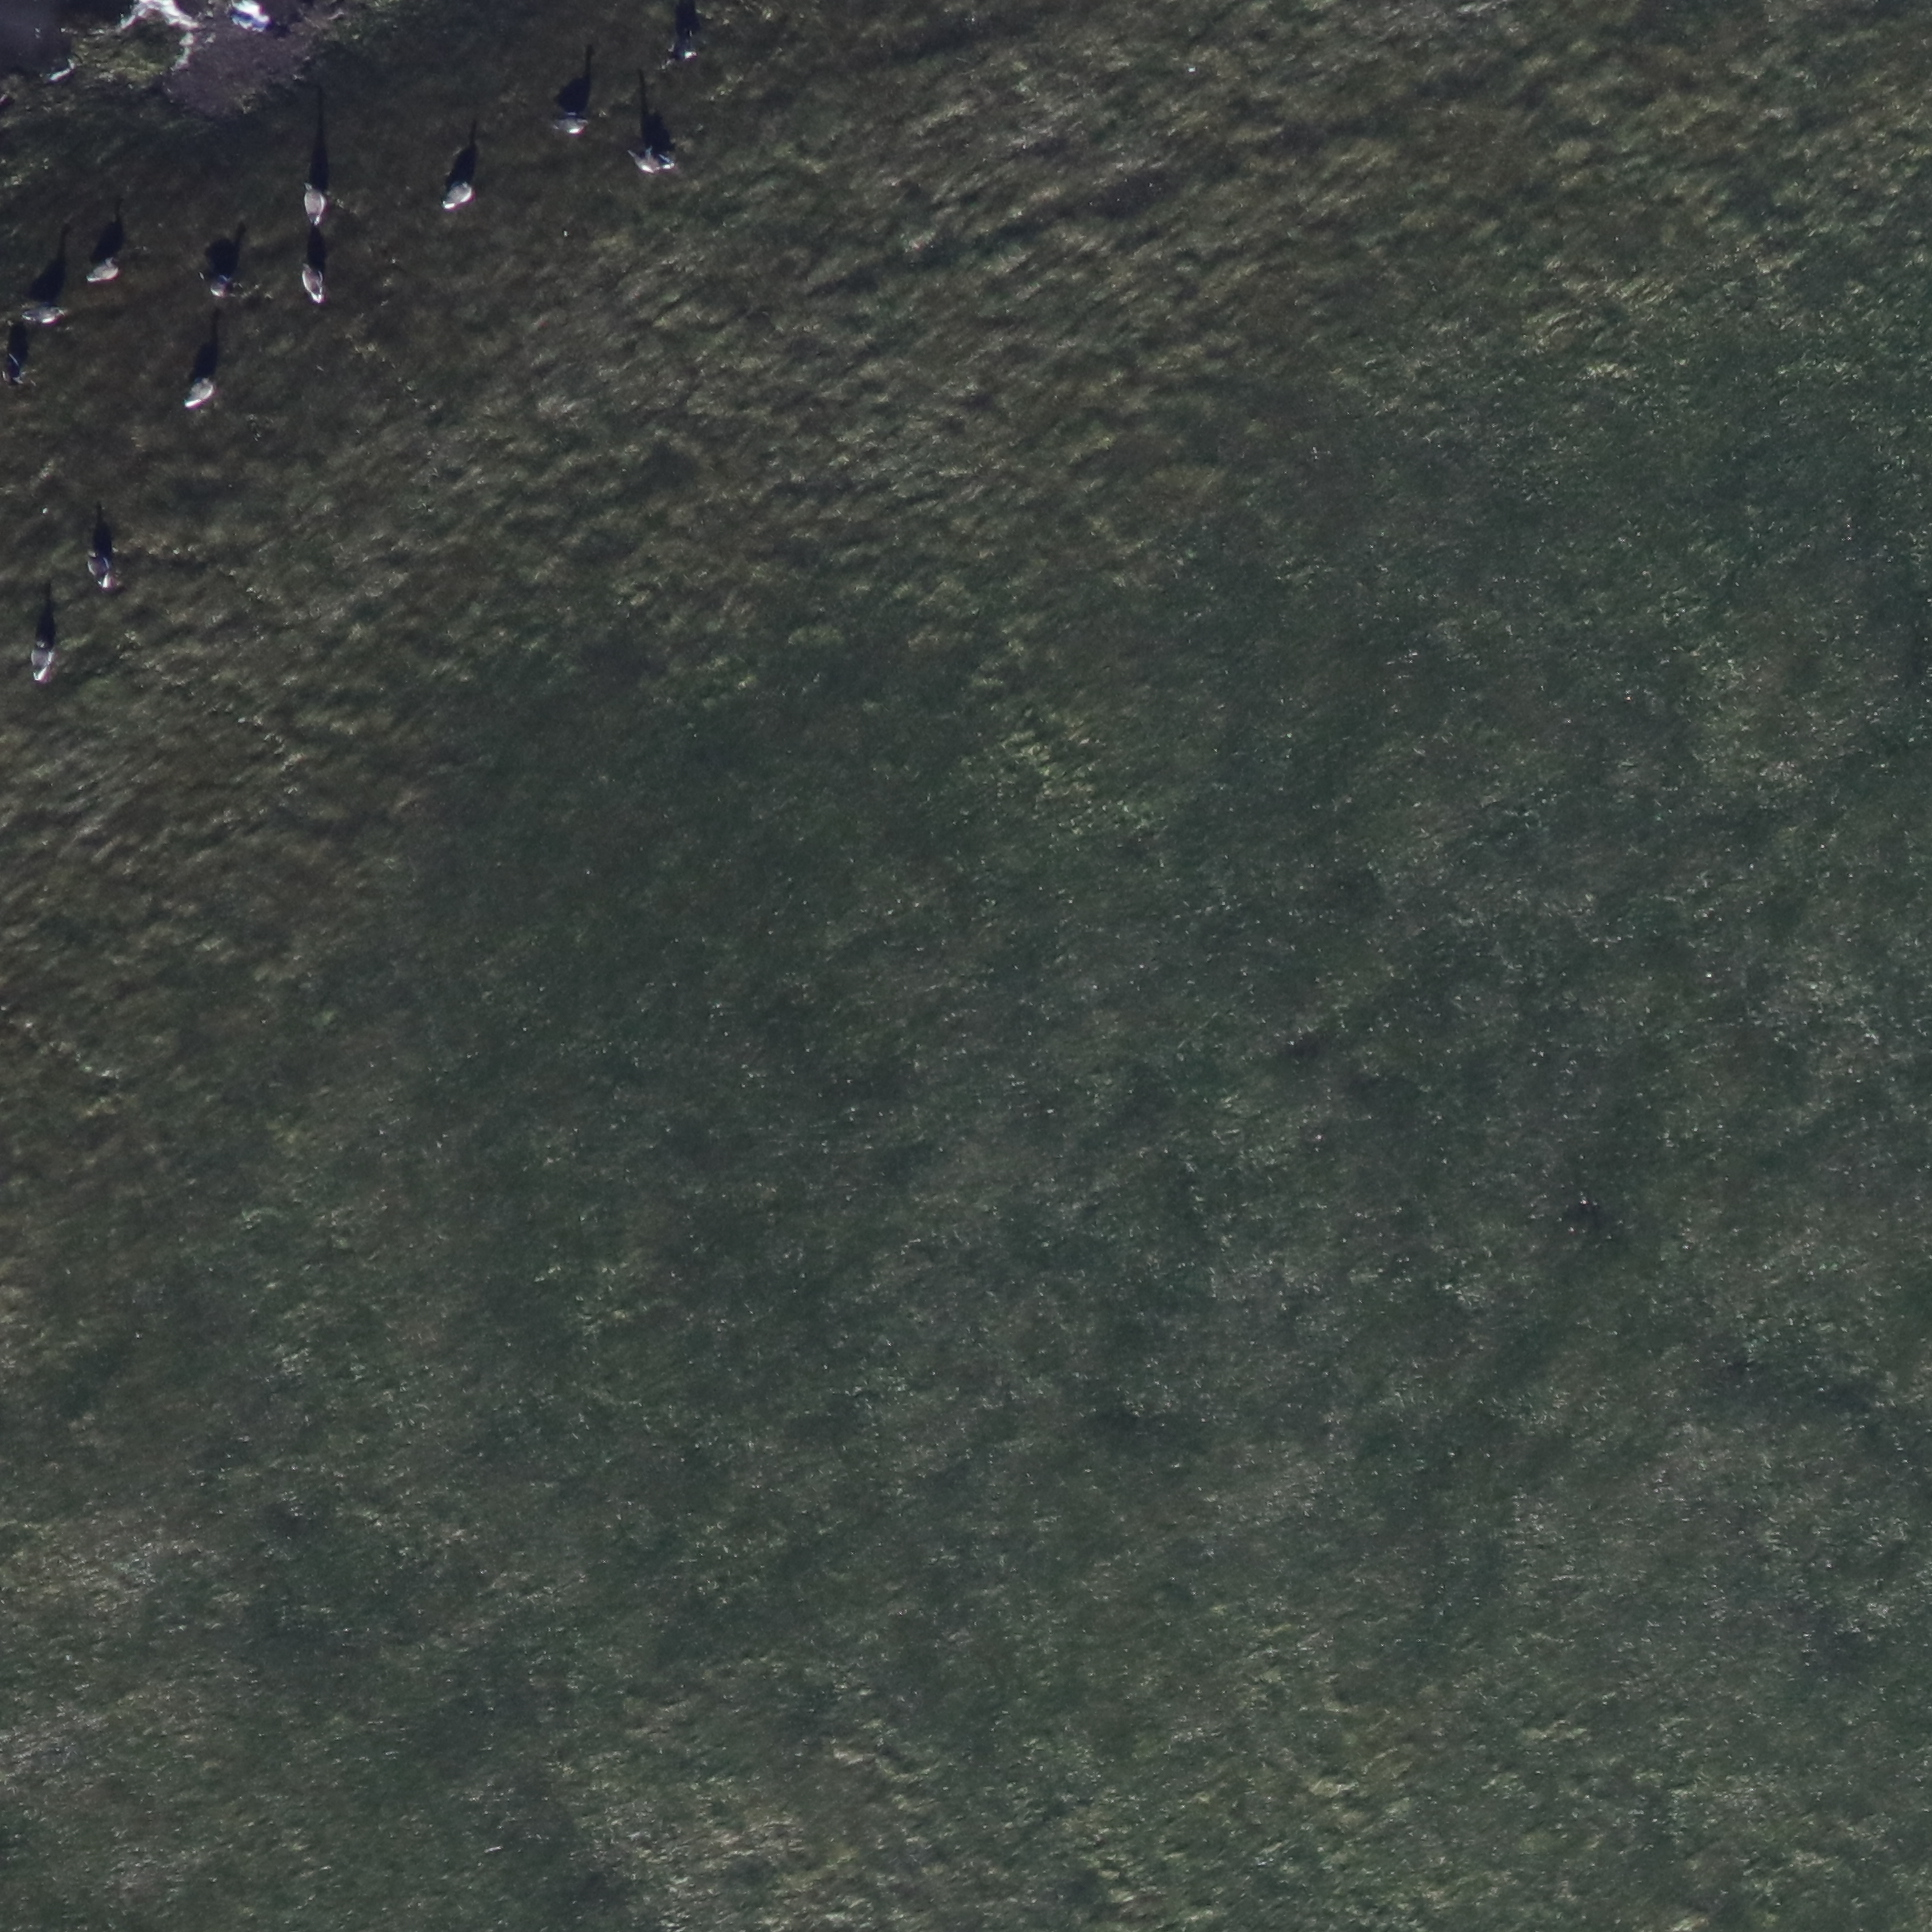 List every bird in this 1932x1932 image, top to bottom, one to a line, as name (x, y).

brant (684, 52)
brant (569, 119)
brant (651, 160)
brant (458, 192)
brant (317, 204)
brant (105, 271)
brant (313, 280)
brant (213, 288)
brant (43, 312)
brant (8, 369)
brant (201, 392)
brant (105, 572)
brant (40, 659)